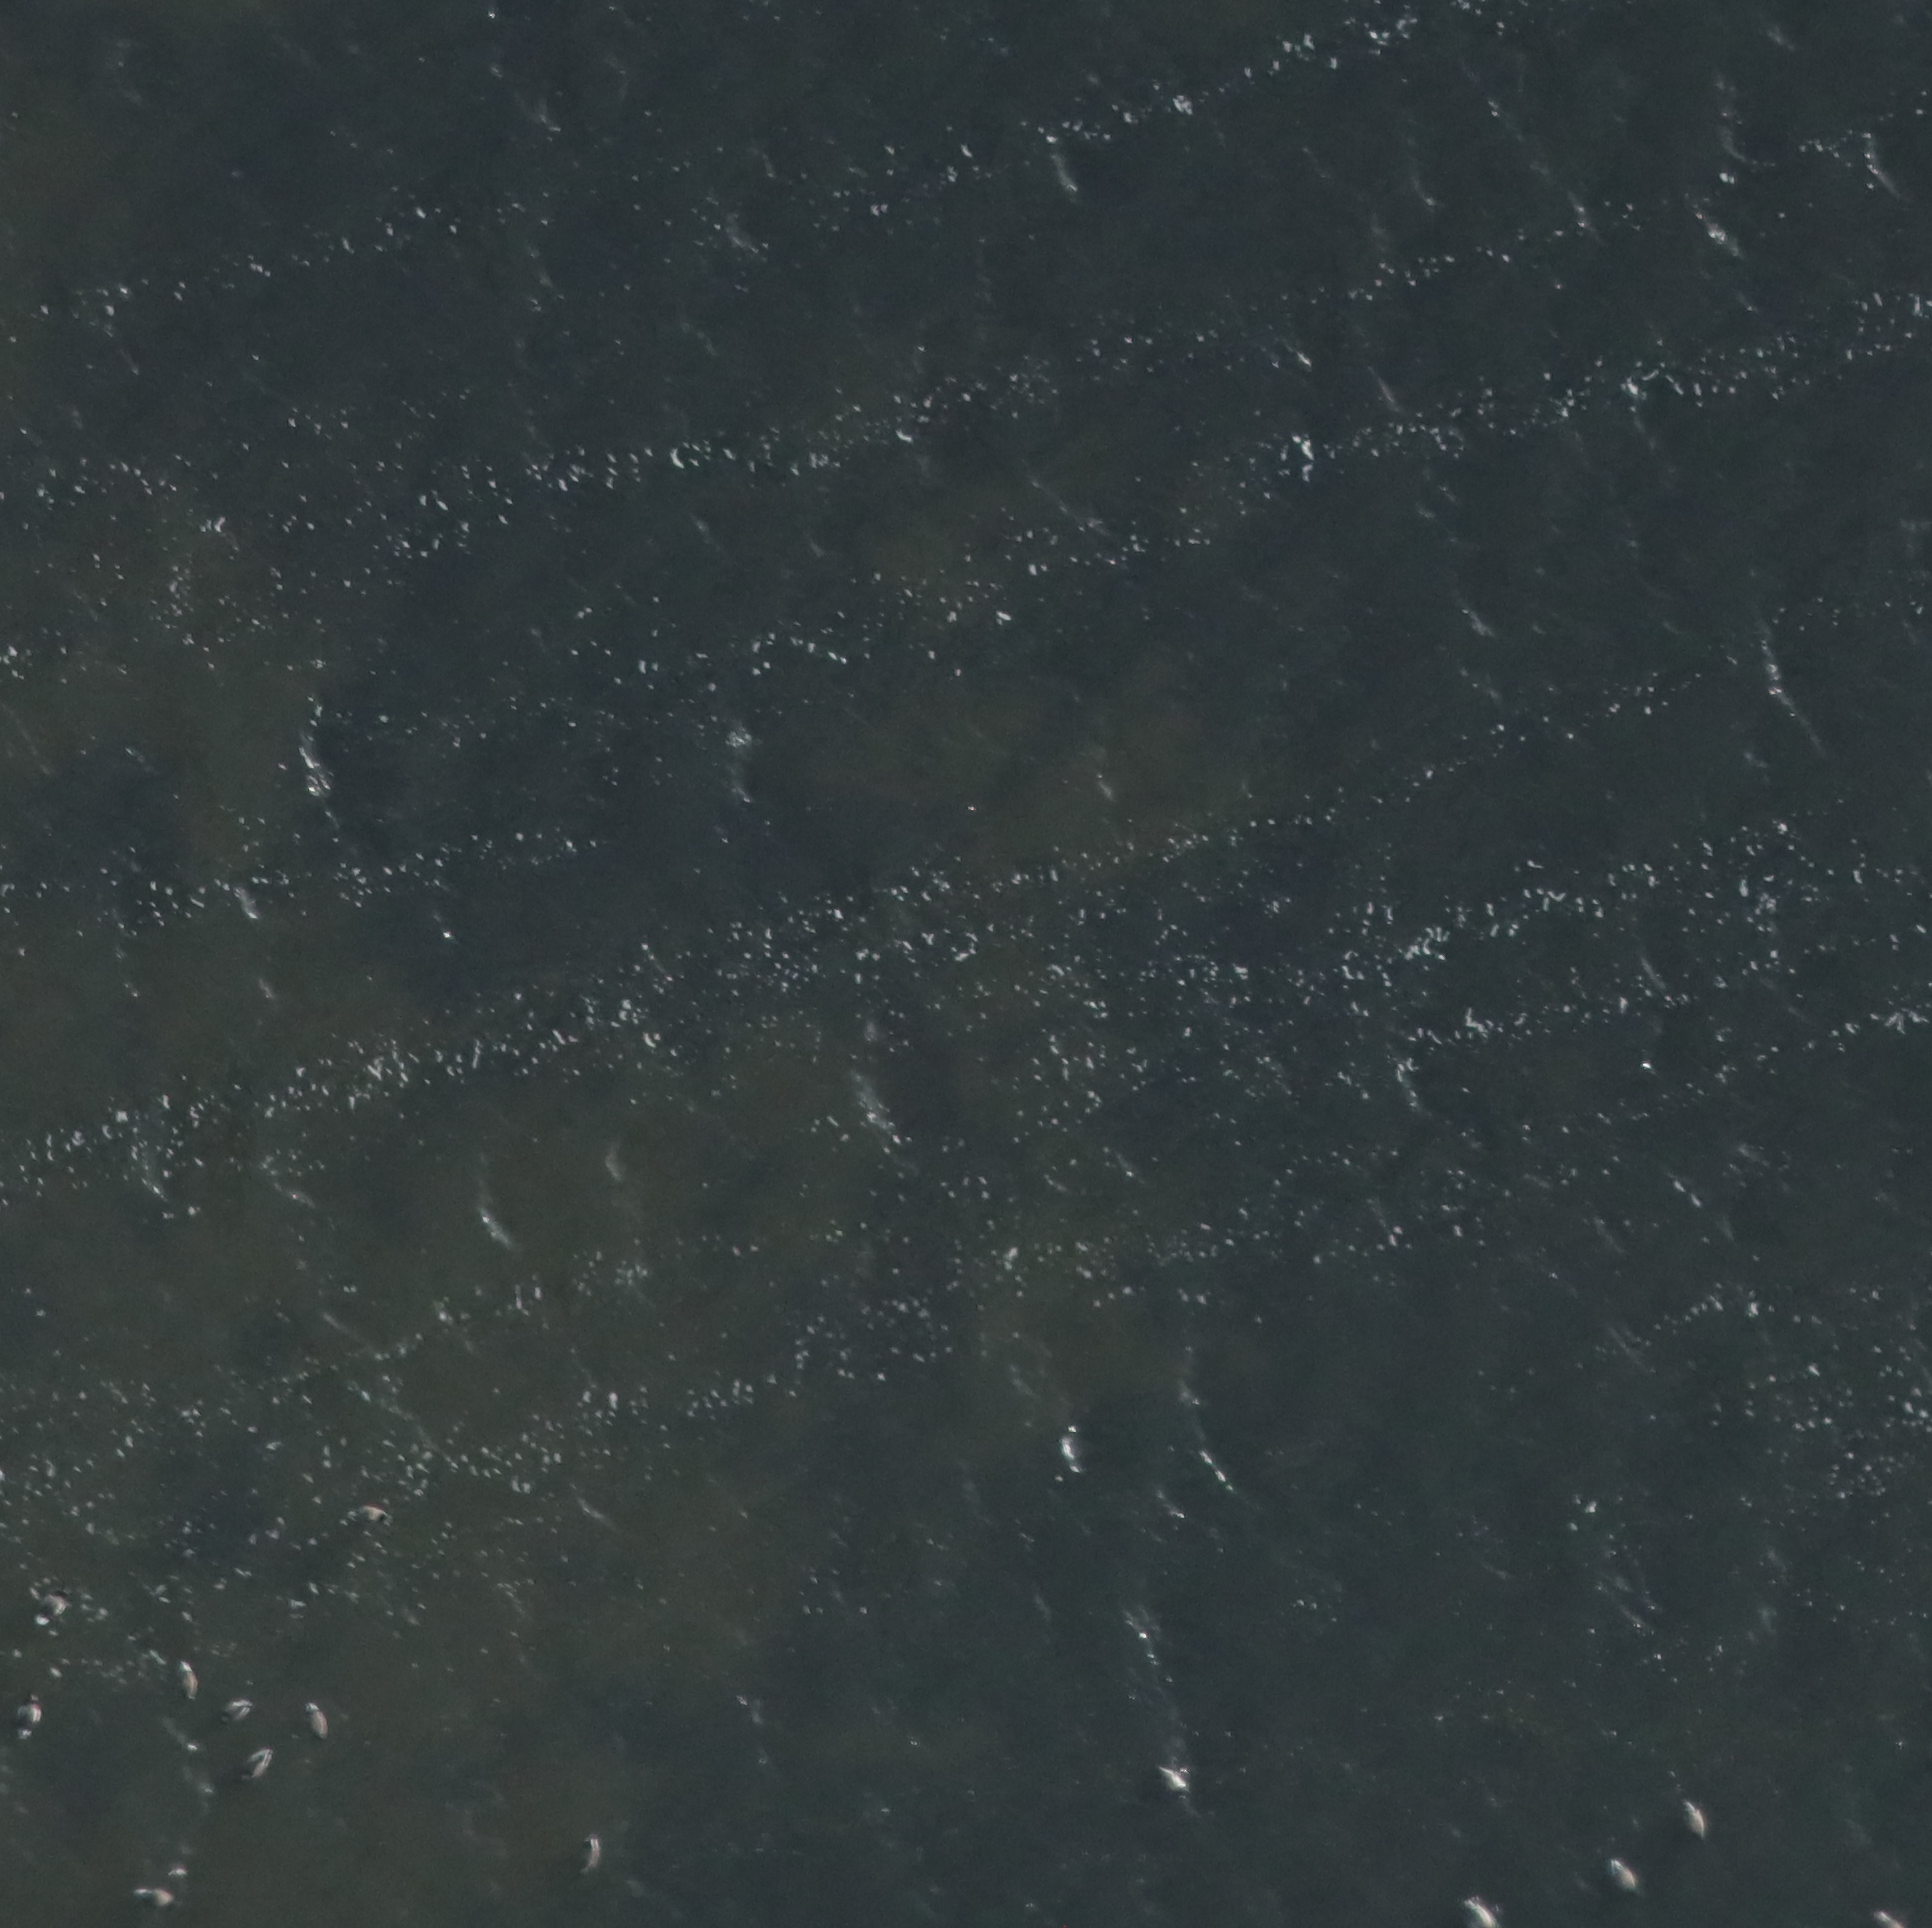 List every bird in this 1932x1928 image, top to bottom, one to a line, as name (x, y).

brant (1076, 1453)
brant (370, 1514)
brant (51, 1606)
brant (184, 1681)
brant (229, 1713)
brant (30, 1716)
brant (312, 1726)
brant (255, 1766)
brant (1176, 1787)
brant (1694, 1819)
brant (588, 1862)
brant (1623, 1876)
brant (152, 1901)
brant (1886, 1918)
brant (1479, 1922)